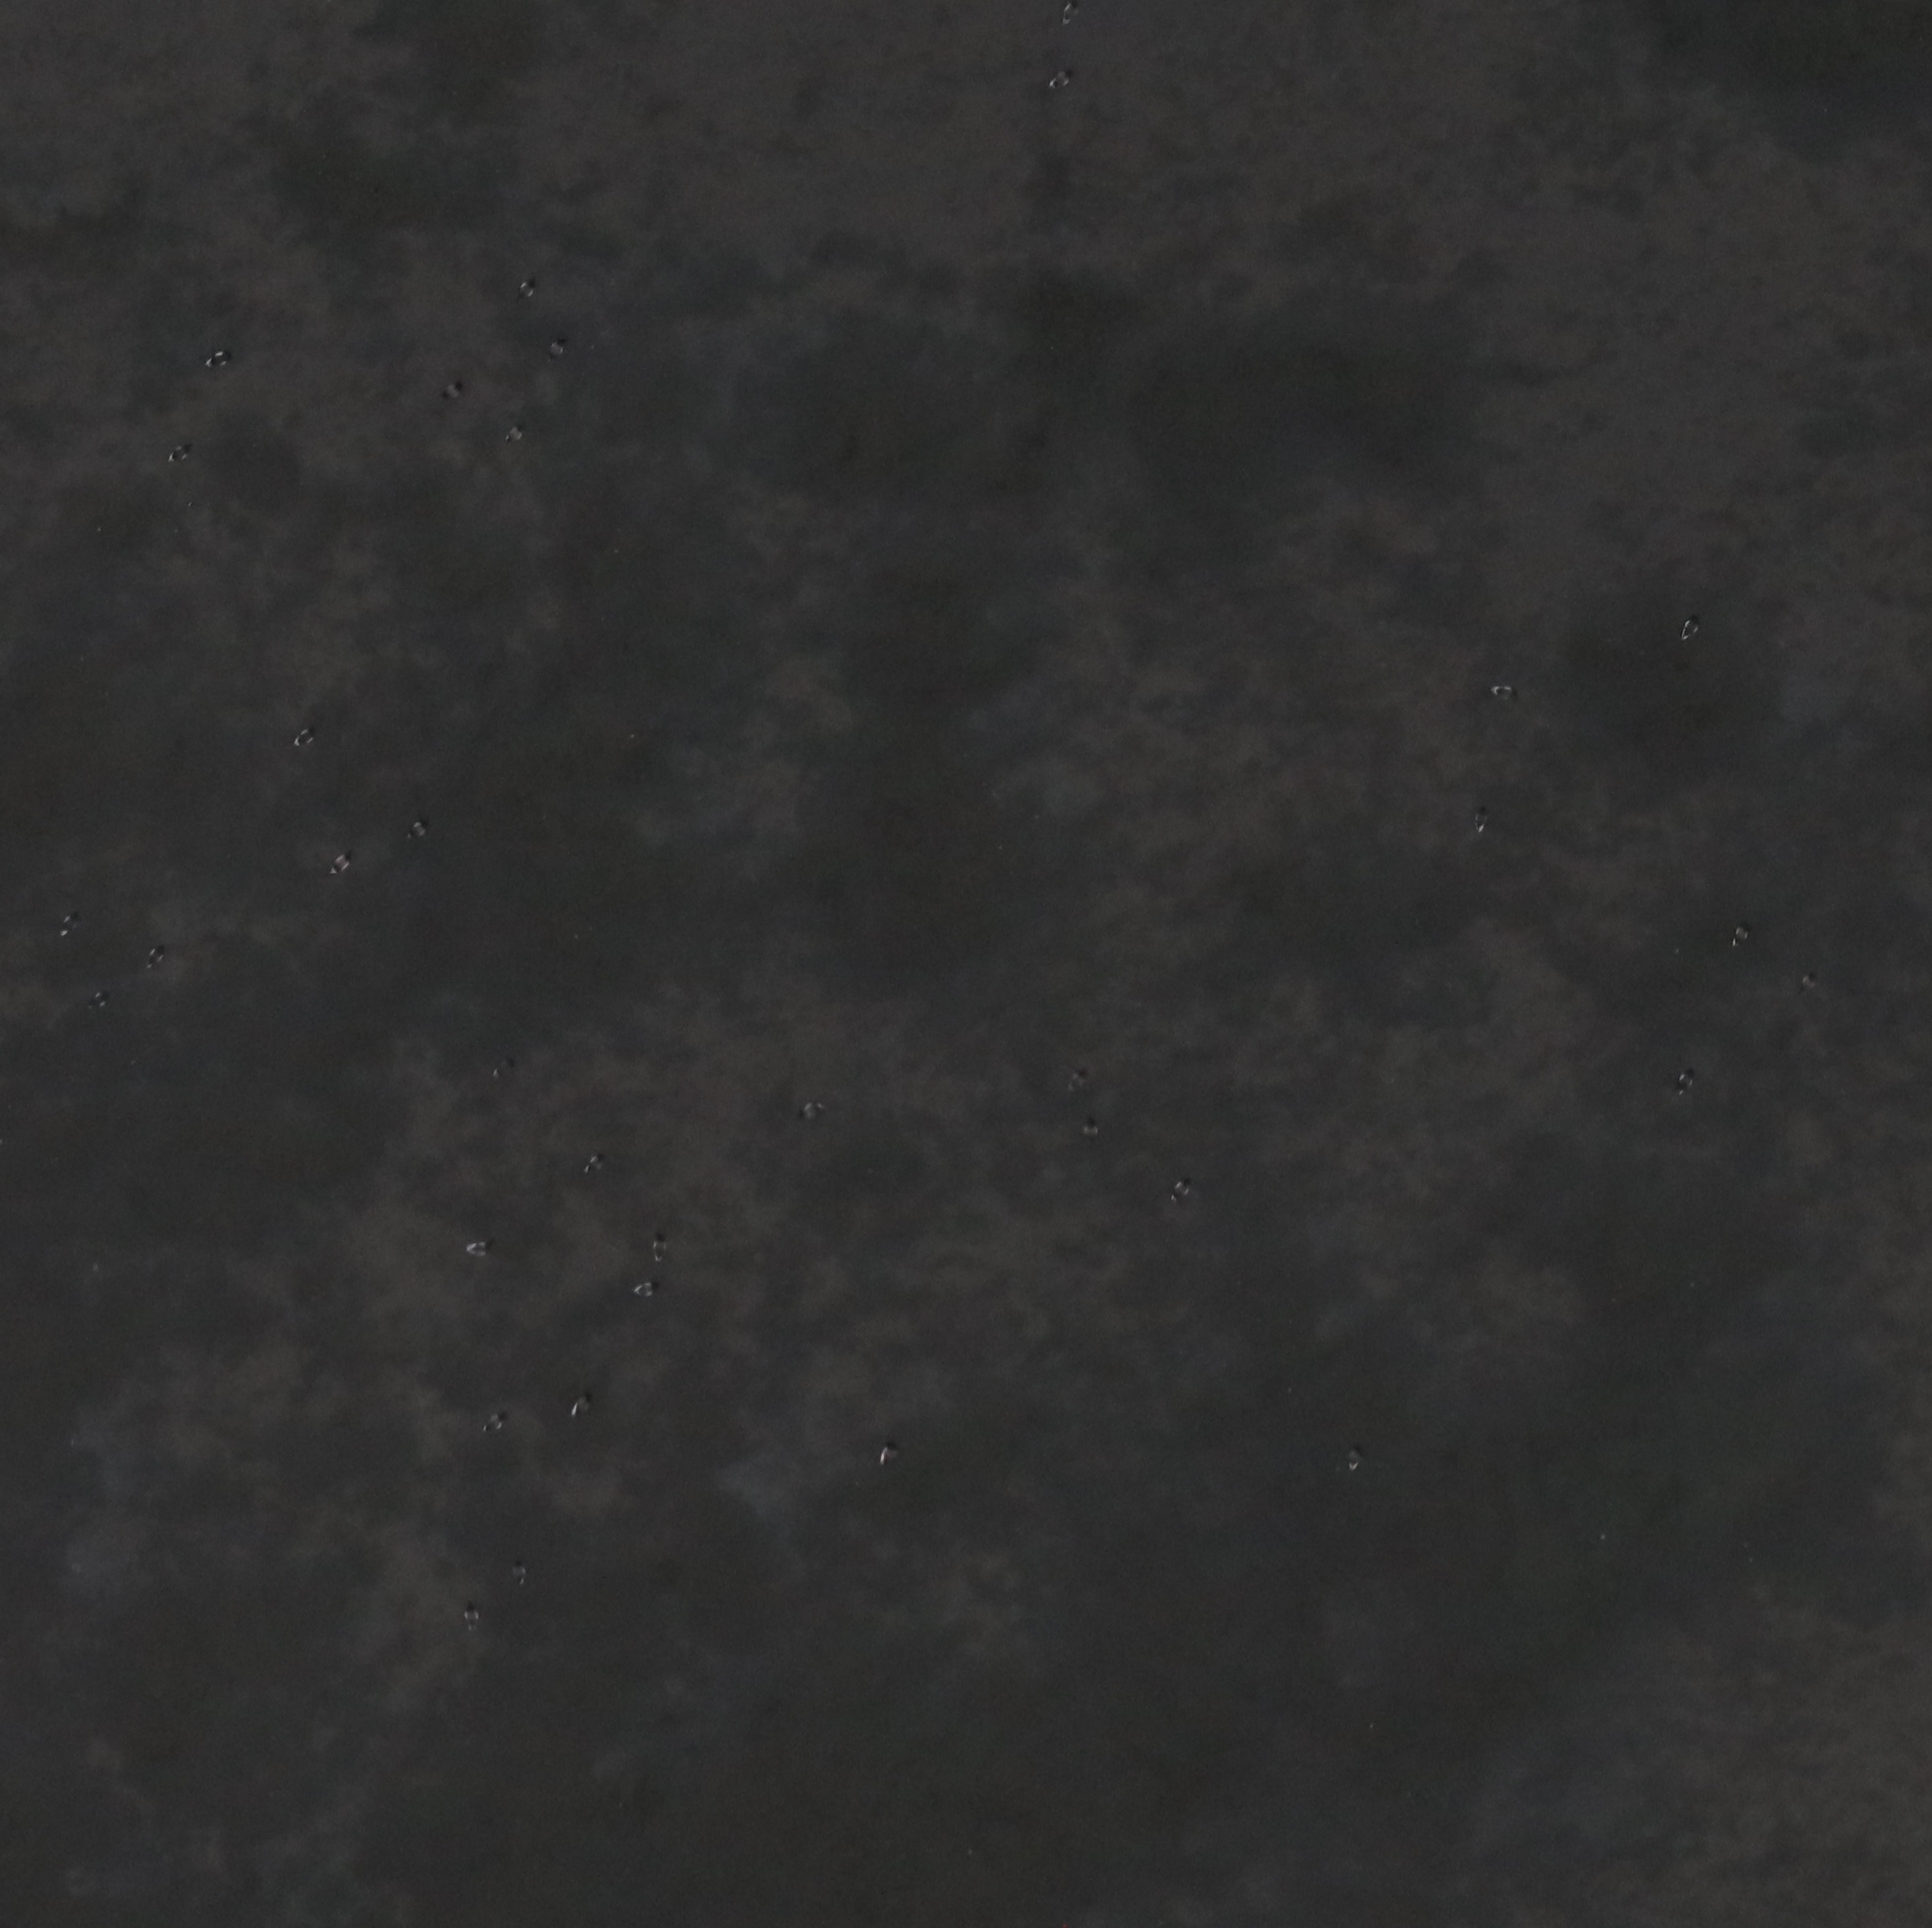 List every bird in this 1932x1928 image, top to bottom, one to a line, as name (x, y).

brant (1068, 11)
brant (1061, 80)
brant (523, 286)
brant (558, 349)
brant (218, 360)
brant (455, 385)
brant (514, 434)
brant (179, 454)
brant (1690, 627)
brant (1507, 694)
brant (305, 737)
brant (416, 826)
brant (1484, 826)
brant (342, 864)
brant (67, 930)
brant (1741, 935)
brant (149, 952)
brant (1807, 979)
brant (100, 1007)
brant (502, 1061)
brant (1077, 1075)
brant (1689, 1075)
brant (805, 1115)
brant (1096, 1124)
brant (586, 1161)
brant (1182, 1188)
brant (478, 1245)
brant (660, 1247)
brant (645, 1290)
brant (581, 1405)
brant (501, 1418)
brant (1354, 1452)
brant (887, 1454)
brant (525, 1579)
brant (475, 1611)